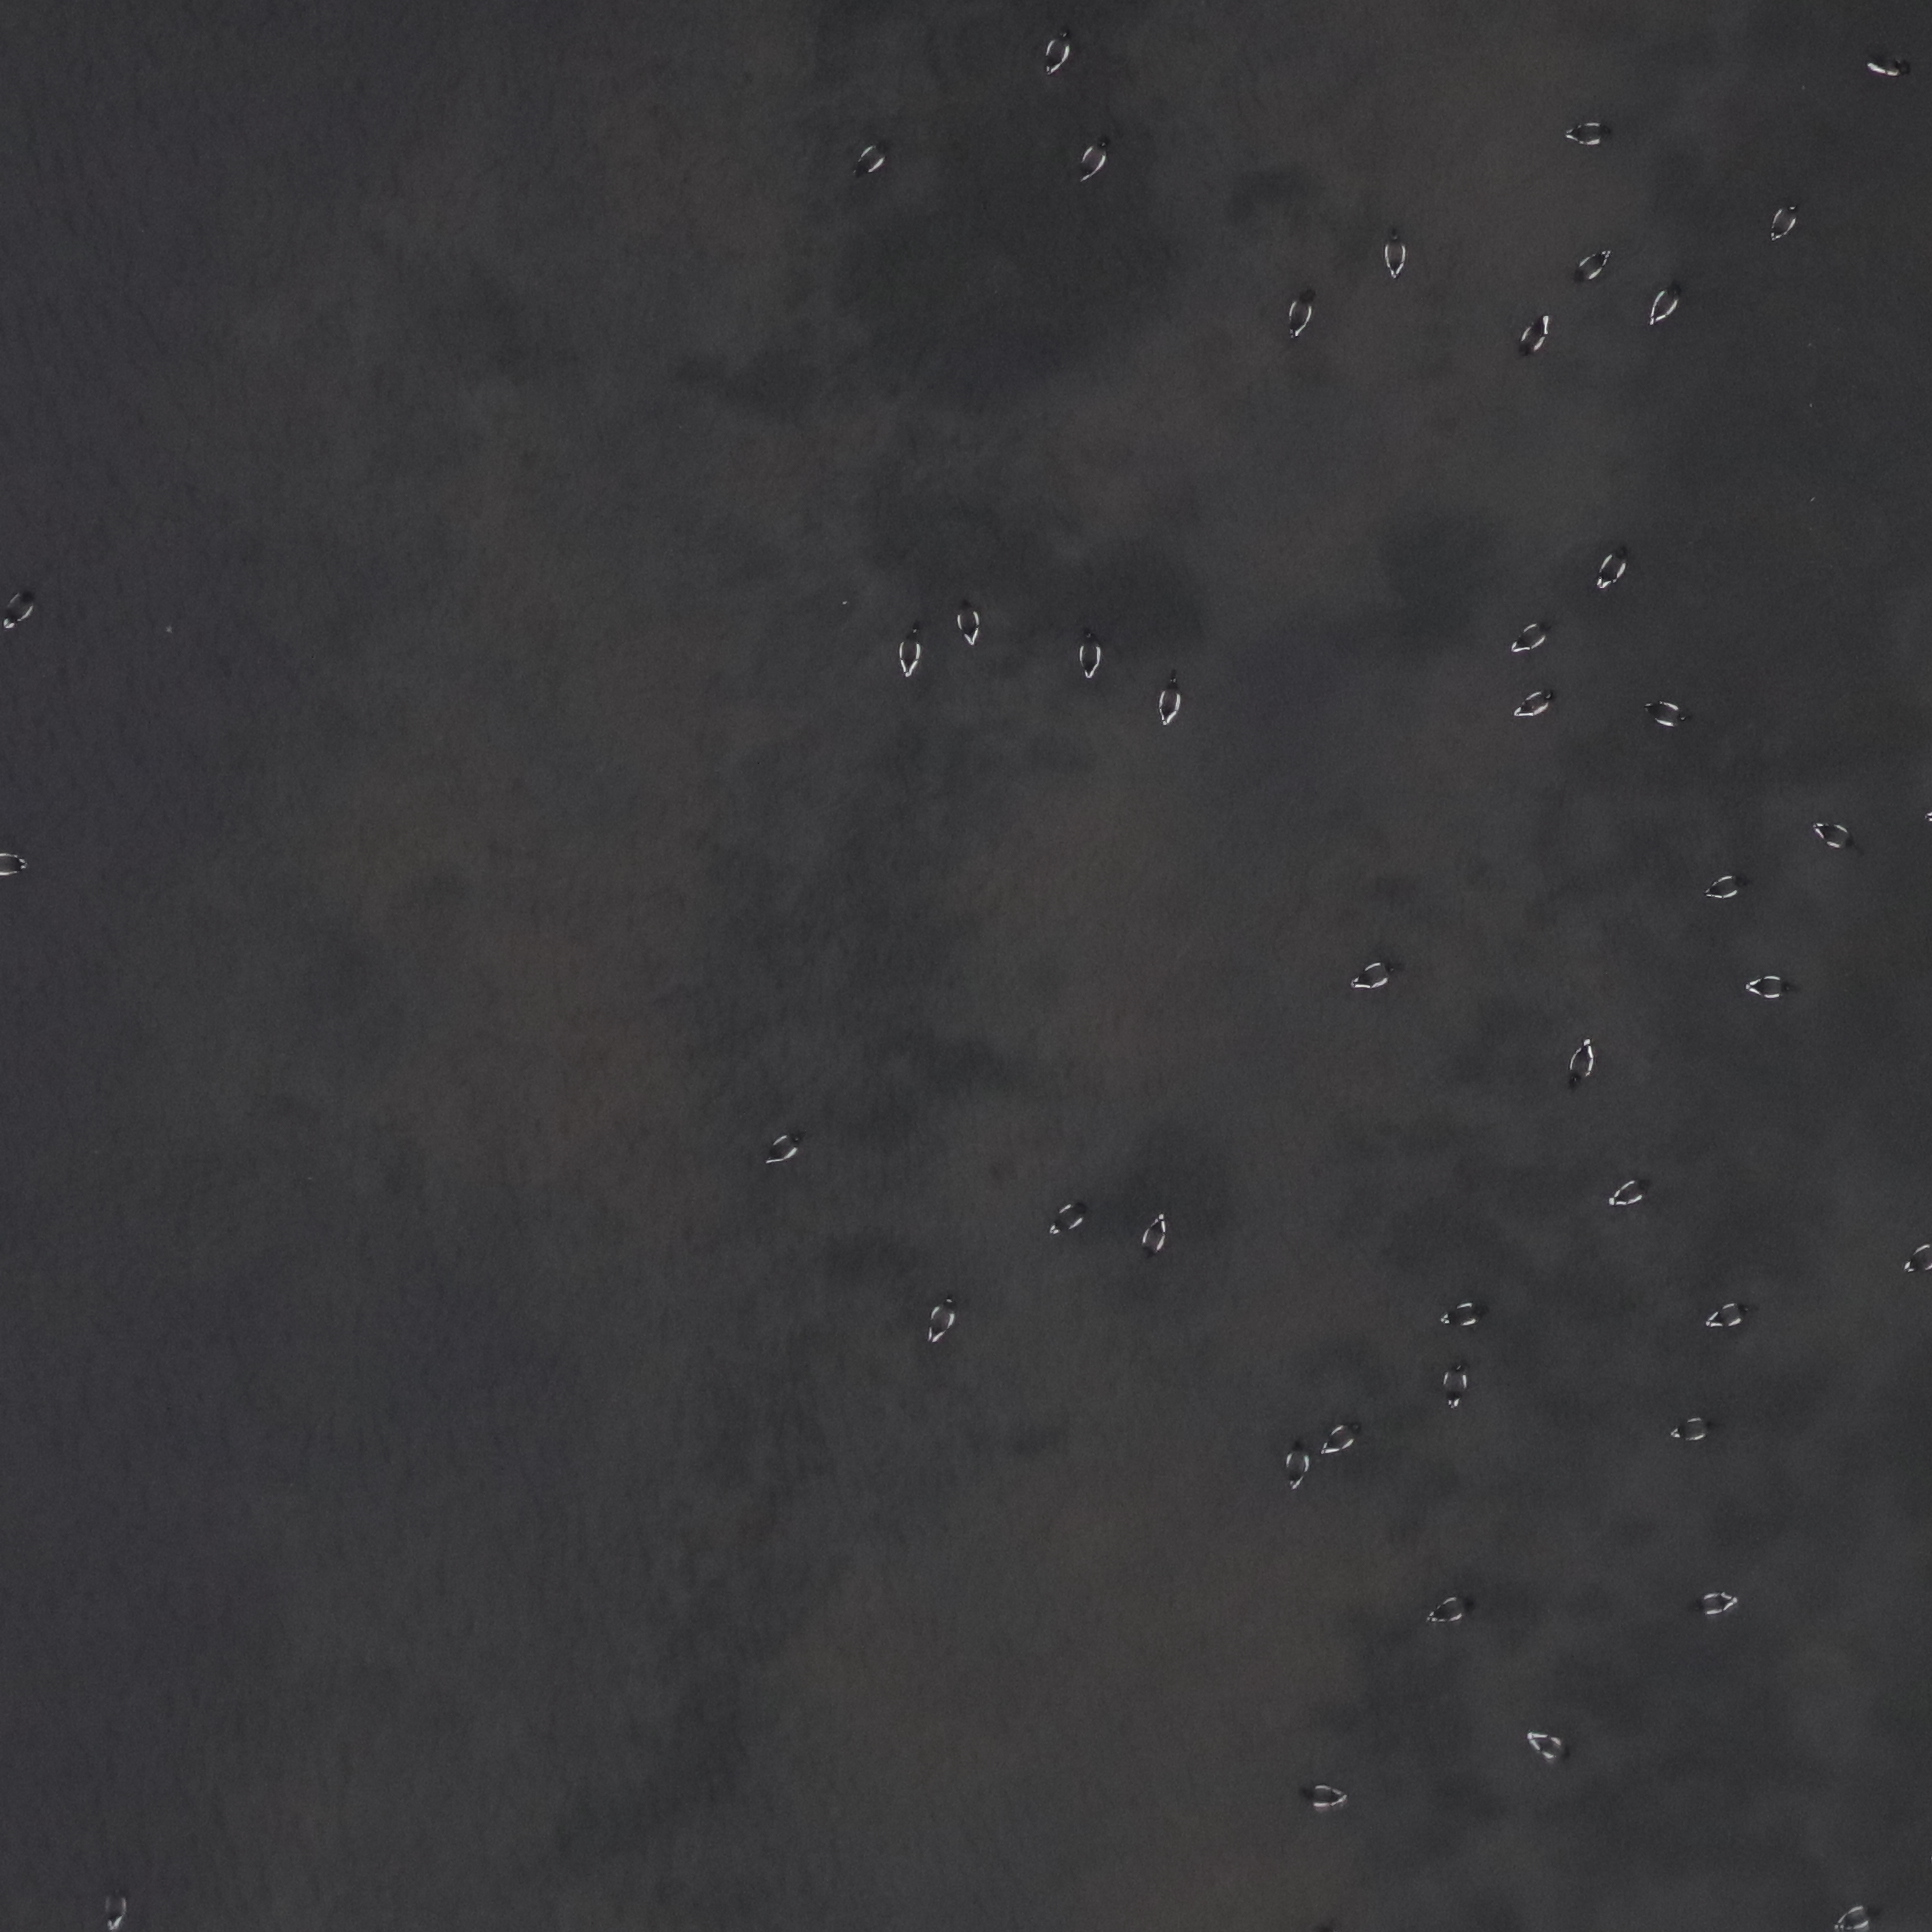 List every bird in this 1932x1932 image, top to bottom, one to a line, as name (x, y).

brant (1057, 52)
brant (1880, 66)
brant (1589, 134)
brant (871, 160)
brant (1095, 161)
brant (1785, 223)
brant (1396, 255)
brant (1595, 267)
brant (1665, 306)
brant (1301, 315)
brant (1538, 336)
brant (1612, 569)
brant (18, 608)
brant (968, 623)
brant (1532, 639)
brant (910, 652)
brant (1089, 657)
brant (1169, 702)
brant (1536, 703)
brant (1668, 716)
brant (1836, 837)
brant (4, 866)
brant (1727, 888)
brant (1375, 977)
brant (1768, 986)
brant (1581, 1064)
brant (785, 1147)
brant (1630, 1193)
brant (1069, 1217)
brant (1154, 1236)
brant (1926, 1258)
brant (1465, 1316)
brant (1730, 1316)
brant (941, 1320)
brant (1456, 1382)
brant (1694, 1429)
brant (1342, 1436)
brant (1296, 1464)
brant (1720, 1600)
brant (1453, 1609)
brant (1550, 1747)
brant (1325, 1795)
brant (113, 1909)
brant (1855, 1919)